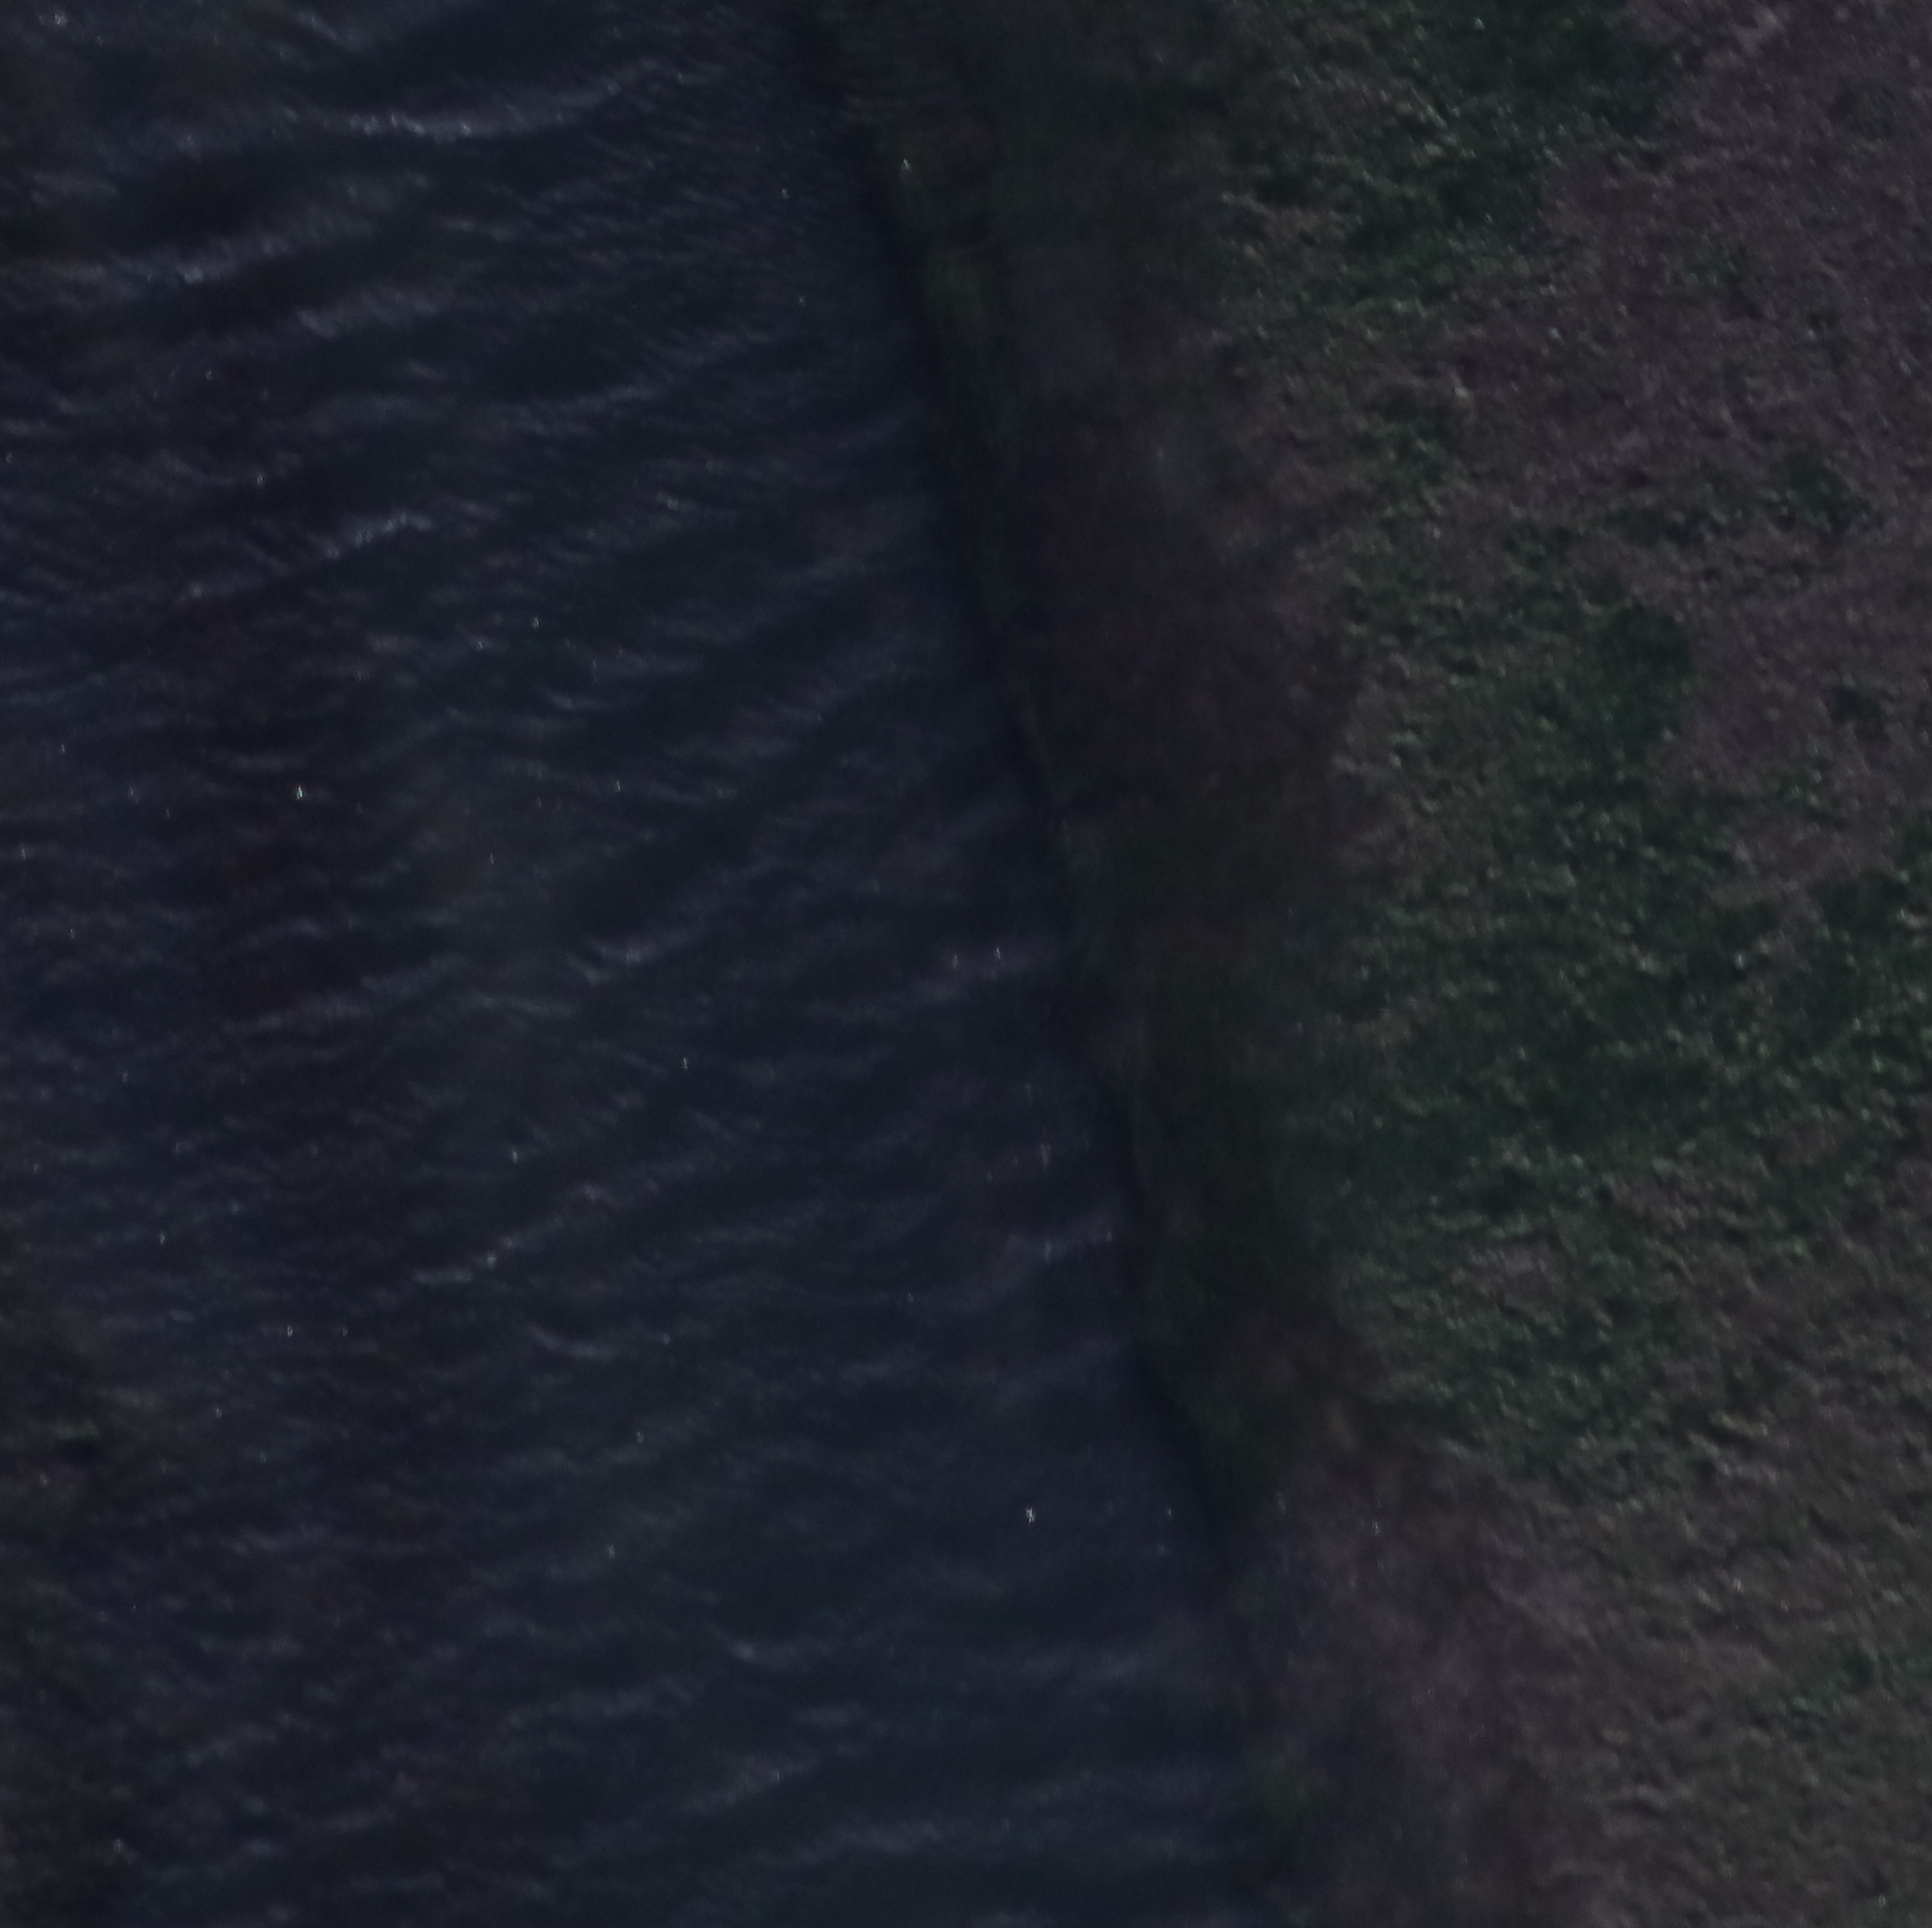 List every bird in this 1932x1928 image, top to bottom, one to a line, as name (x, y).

None